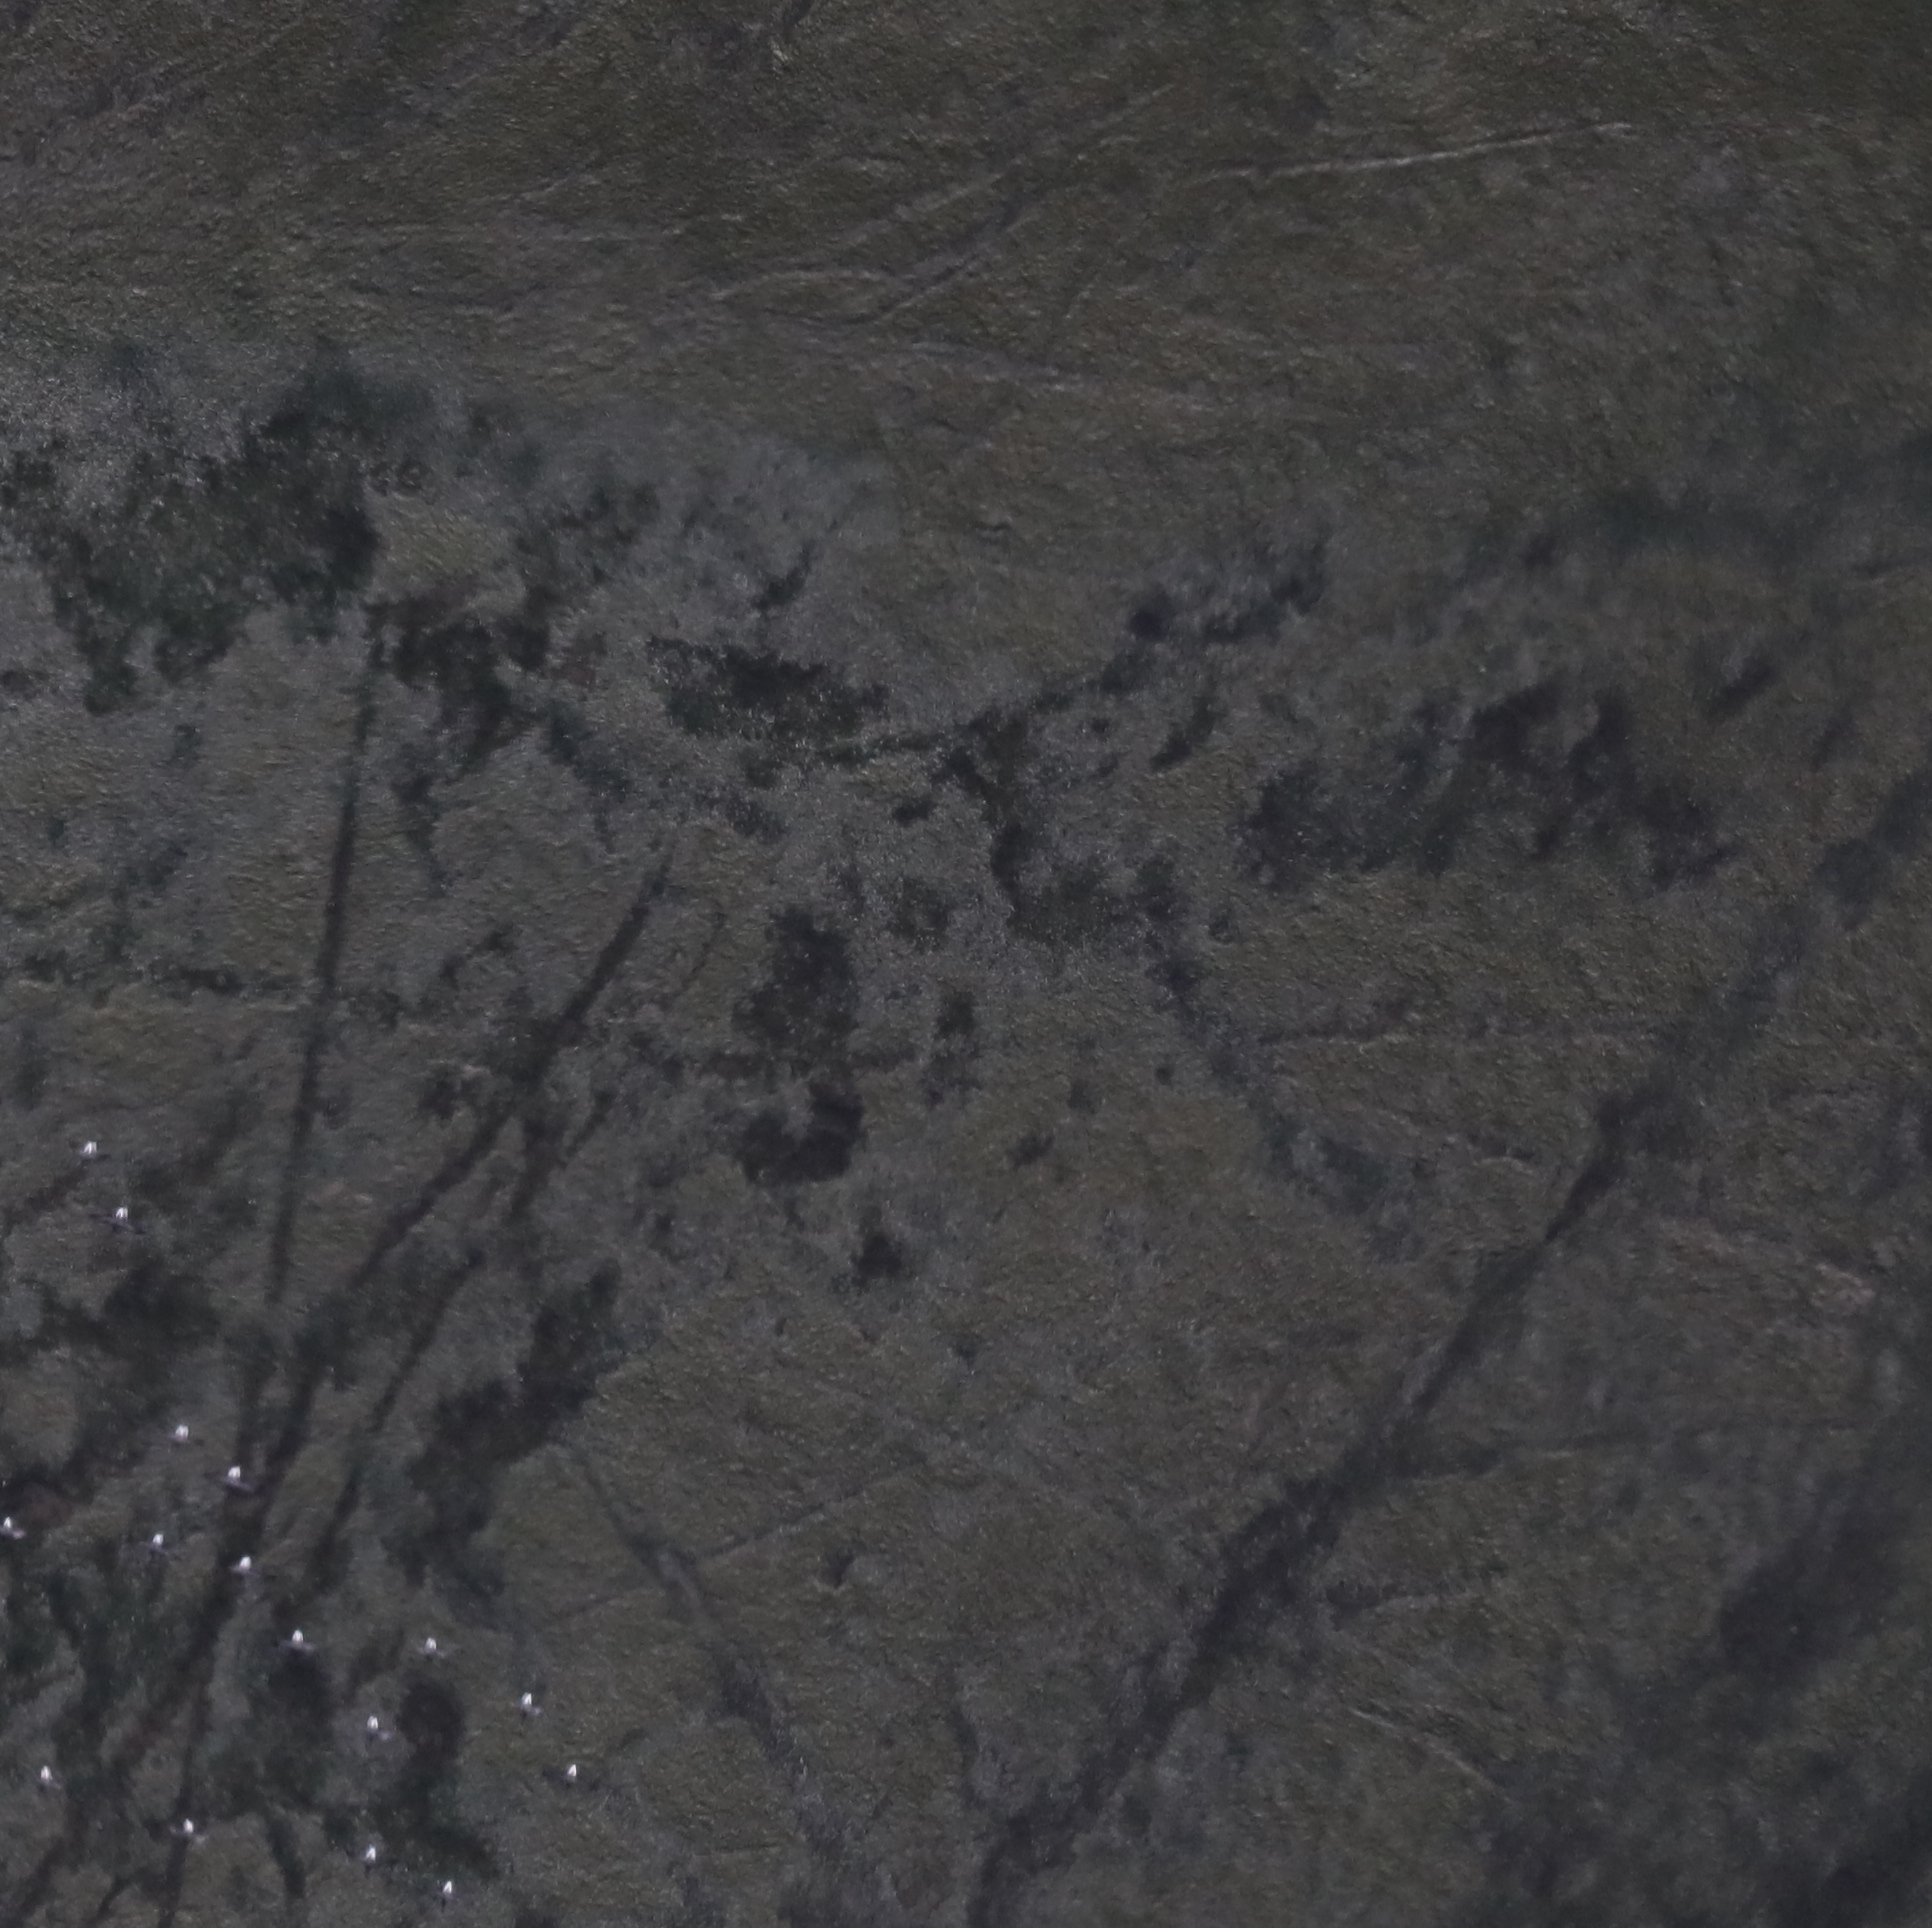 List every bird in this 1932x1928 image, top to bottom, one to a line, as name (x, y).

brant (92, 1154)
brant (120, 1228)
brant (180, 1433)
brant (239, 1484)
brant (5, 1532)
brant (151, 1542)
brant (238, 1558)
brant (287, 1636)
brant (430, 1644)
brant (521, 1709)
brant (374, 1725)
brant (48, 1771)
brant (571, 1772)
brant (188, 1824)
brant (373, 1850)
brant (444, 1891)